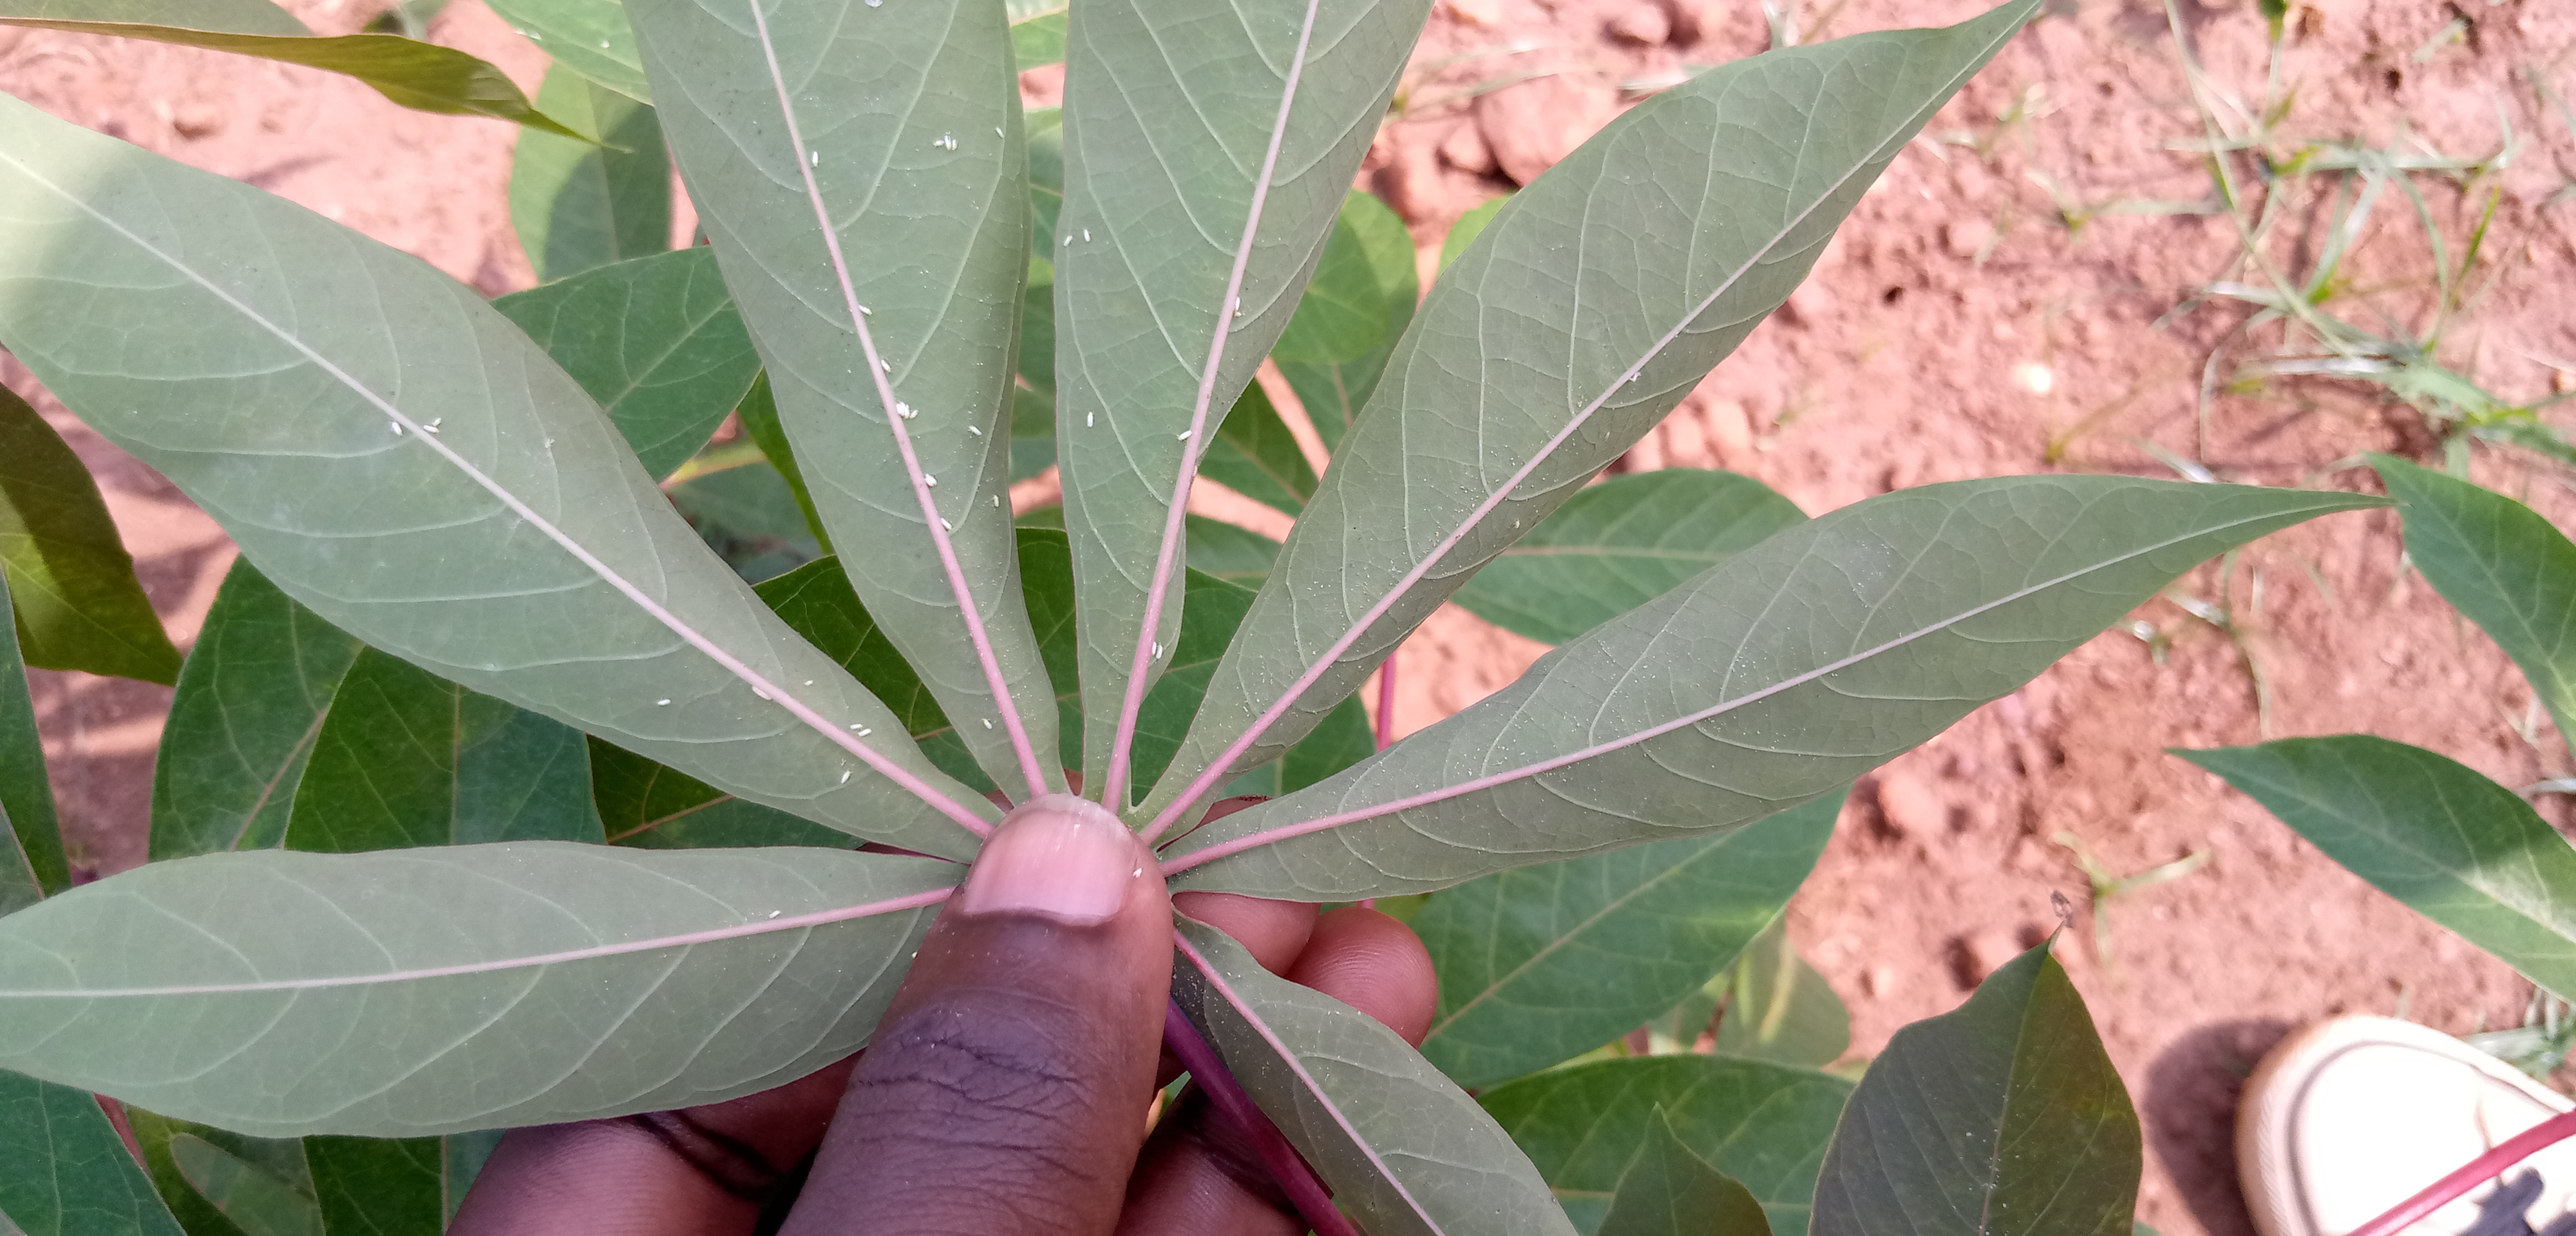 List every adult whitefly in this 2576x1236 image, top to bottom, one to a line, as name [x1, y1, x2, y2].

whitefly [990, 124, 1010, 144]
whitefly [930, 133, 958, 154]
whitefly [805, 146, 828, 173]
whitefly [1079, 224, 1095, 249]
whitefly [1229, 295, 1244, 322]
whitefly [856, 302, 877, 319]
whitefly [876, 355, 894, 377]
whitefly [892, 398, 922, 426]
whitefly [1083, 409, 1100, 431]
whitefly [417, 412, 446, 437]
whitefly [389, 418, 404, 443]
whitefly [965, 420, 987, 442]
whitefly [1174, 426, 1200, 447]
whitefly [920, 472, 942, 491]
whitefly [987, 491, 1003, 515]
whitefly [938, 515, 954, 536]
whitefly [1151, 641, 1168, 664]
whitefly [802, 673, 813, 693]
whitefly [746, 681, 772, 709]
whitefly [650, 695, 677, 712]
whitefly [976, 713, 997, 739]
whitefly [845, 719, 878, 747]
whitefly [832, 764, 857, 789]
whitefly [765, 905, 785, 924]